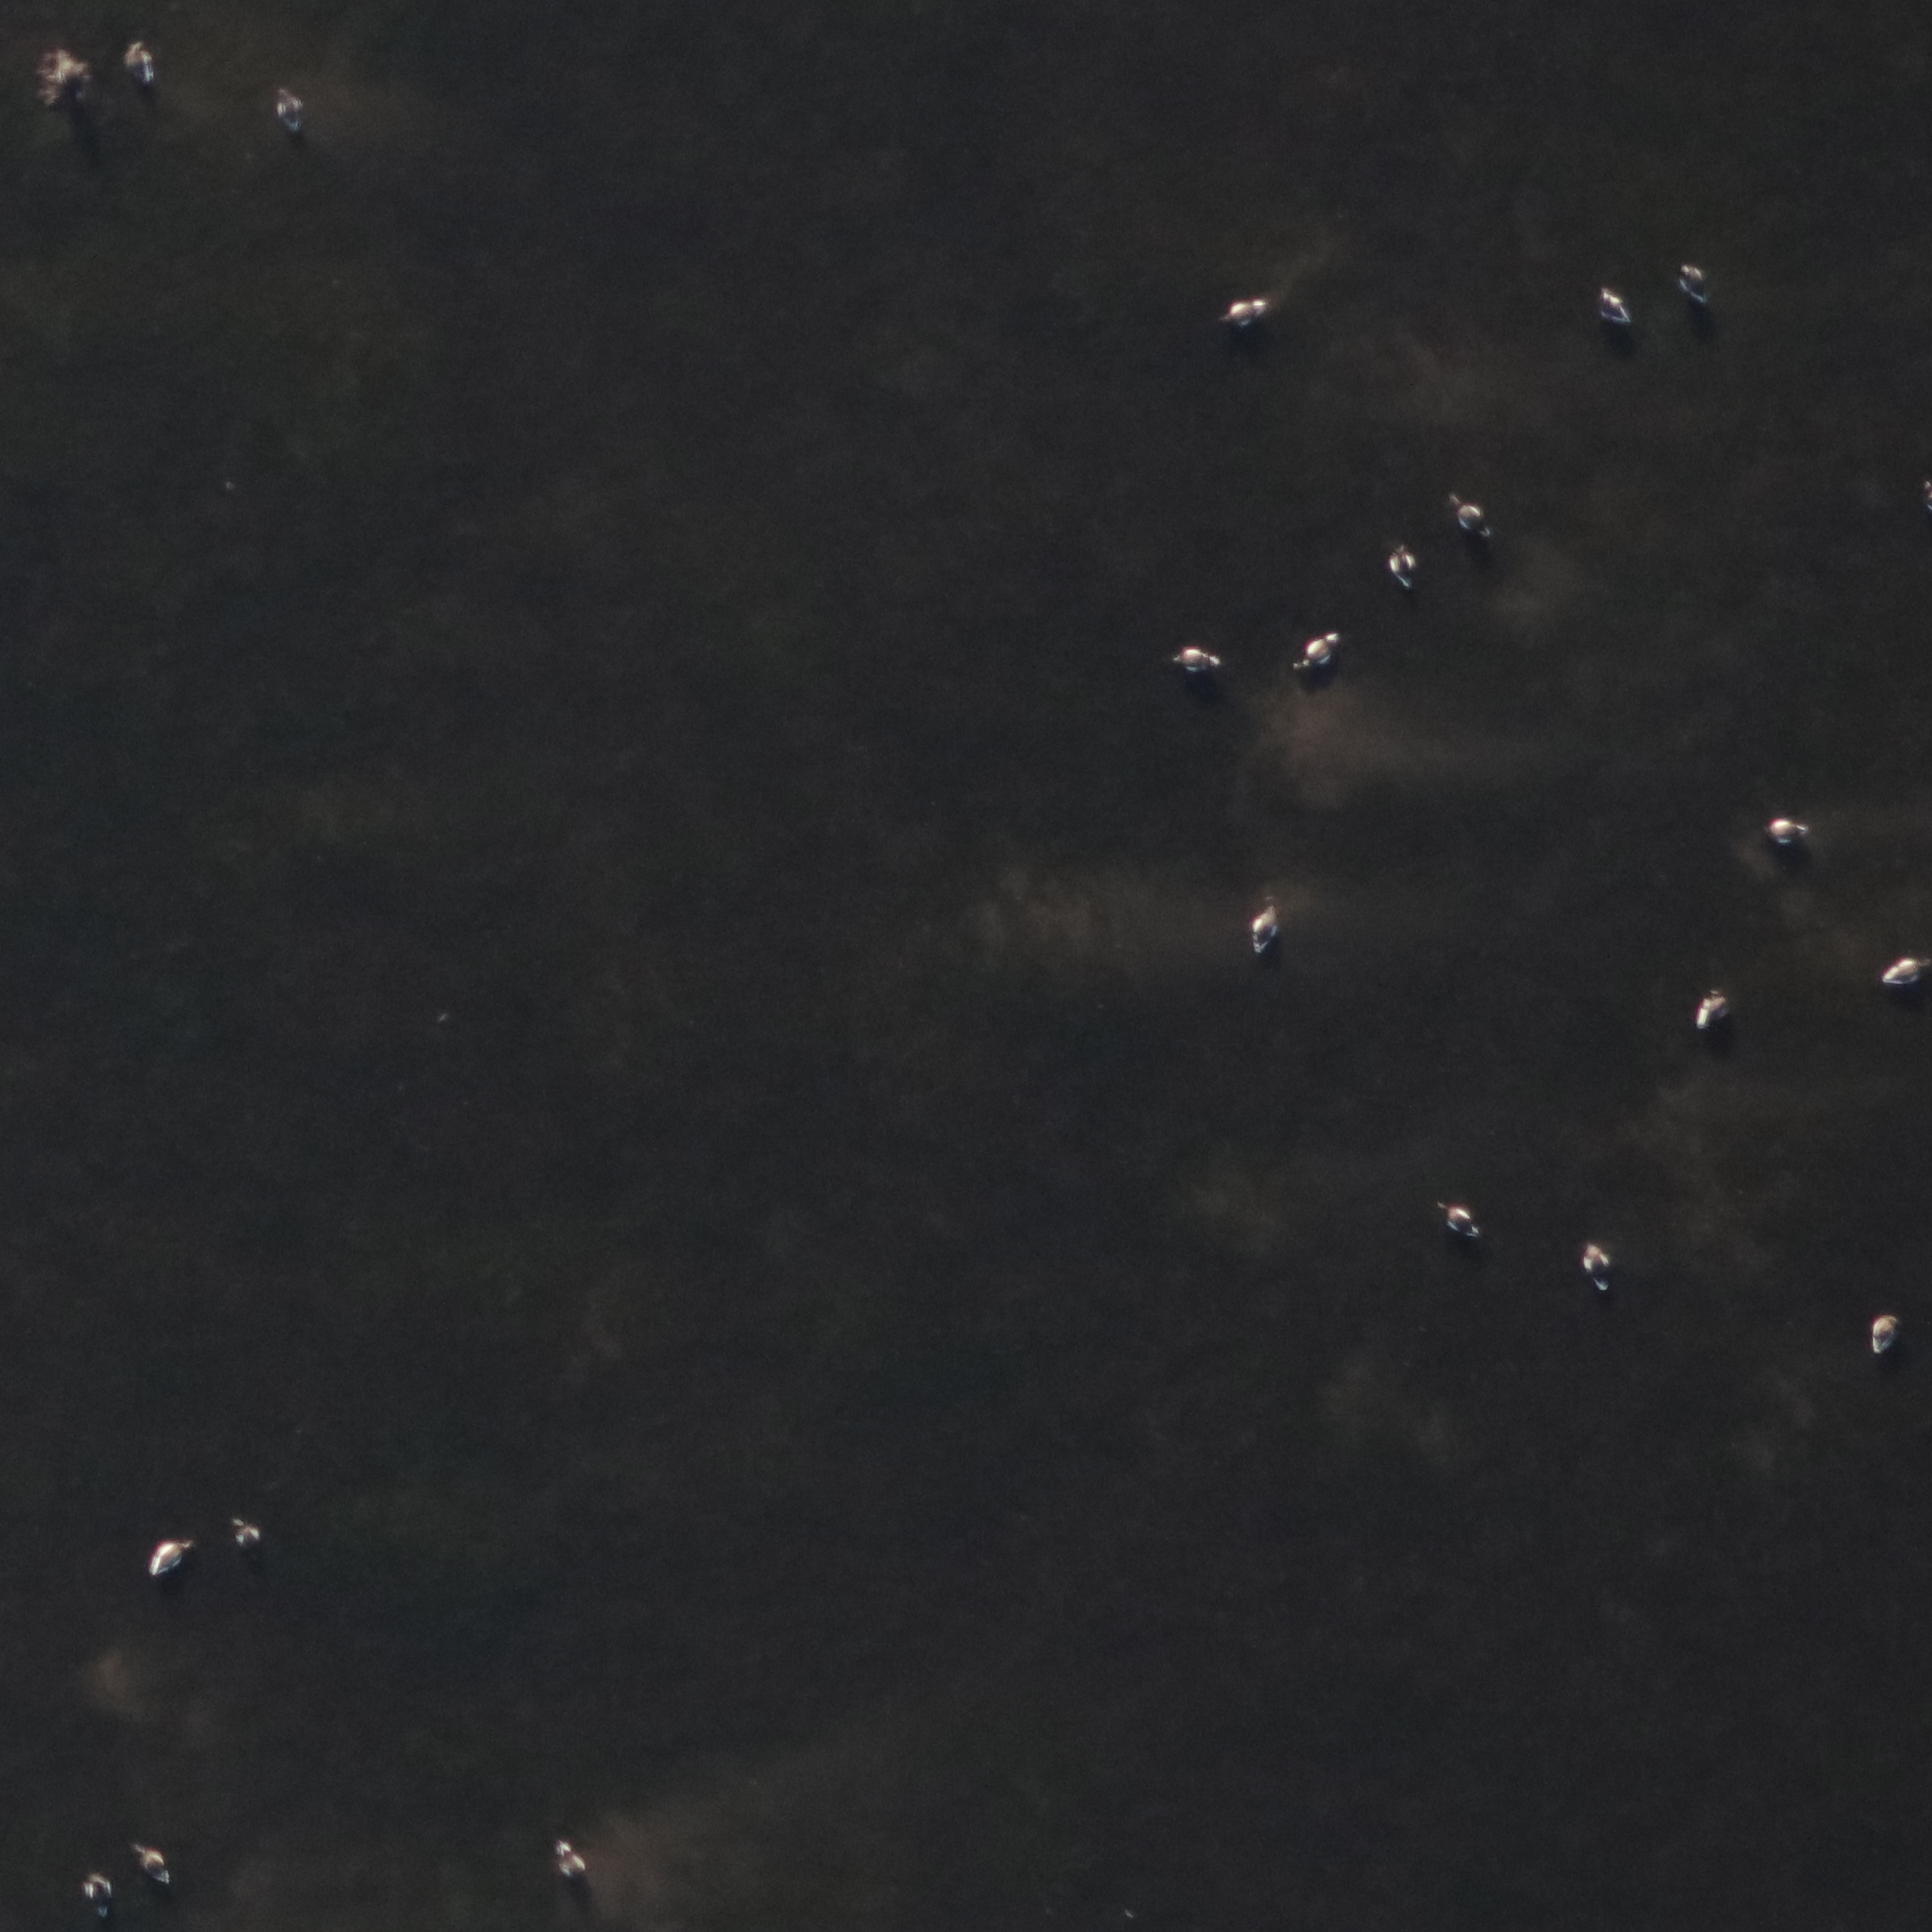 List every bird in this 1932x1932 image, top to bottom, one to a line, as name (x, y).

brant (138, 60)
brant (289, 109)
brant (1693, 283)
brant (1611, 307)
brant (1247, 314)
brant (1472, 518)
brant (1402, 564)
brant (1319, 650)
brant (1195, 661)
brant (1786, 834)
brant (1268, 927)
brant (1906, 971)
brant (1711, 1009)
brant (1460, 1220)
brant (1598, 1265)
brant (1883, 1330)
brant (246, 1531)
brant (169, 1557)
brant (570, 1863)
brant (151, 1865)
brant (101, 1894)